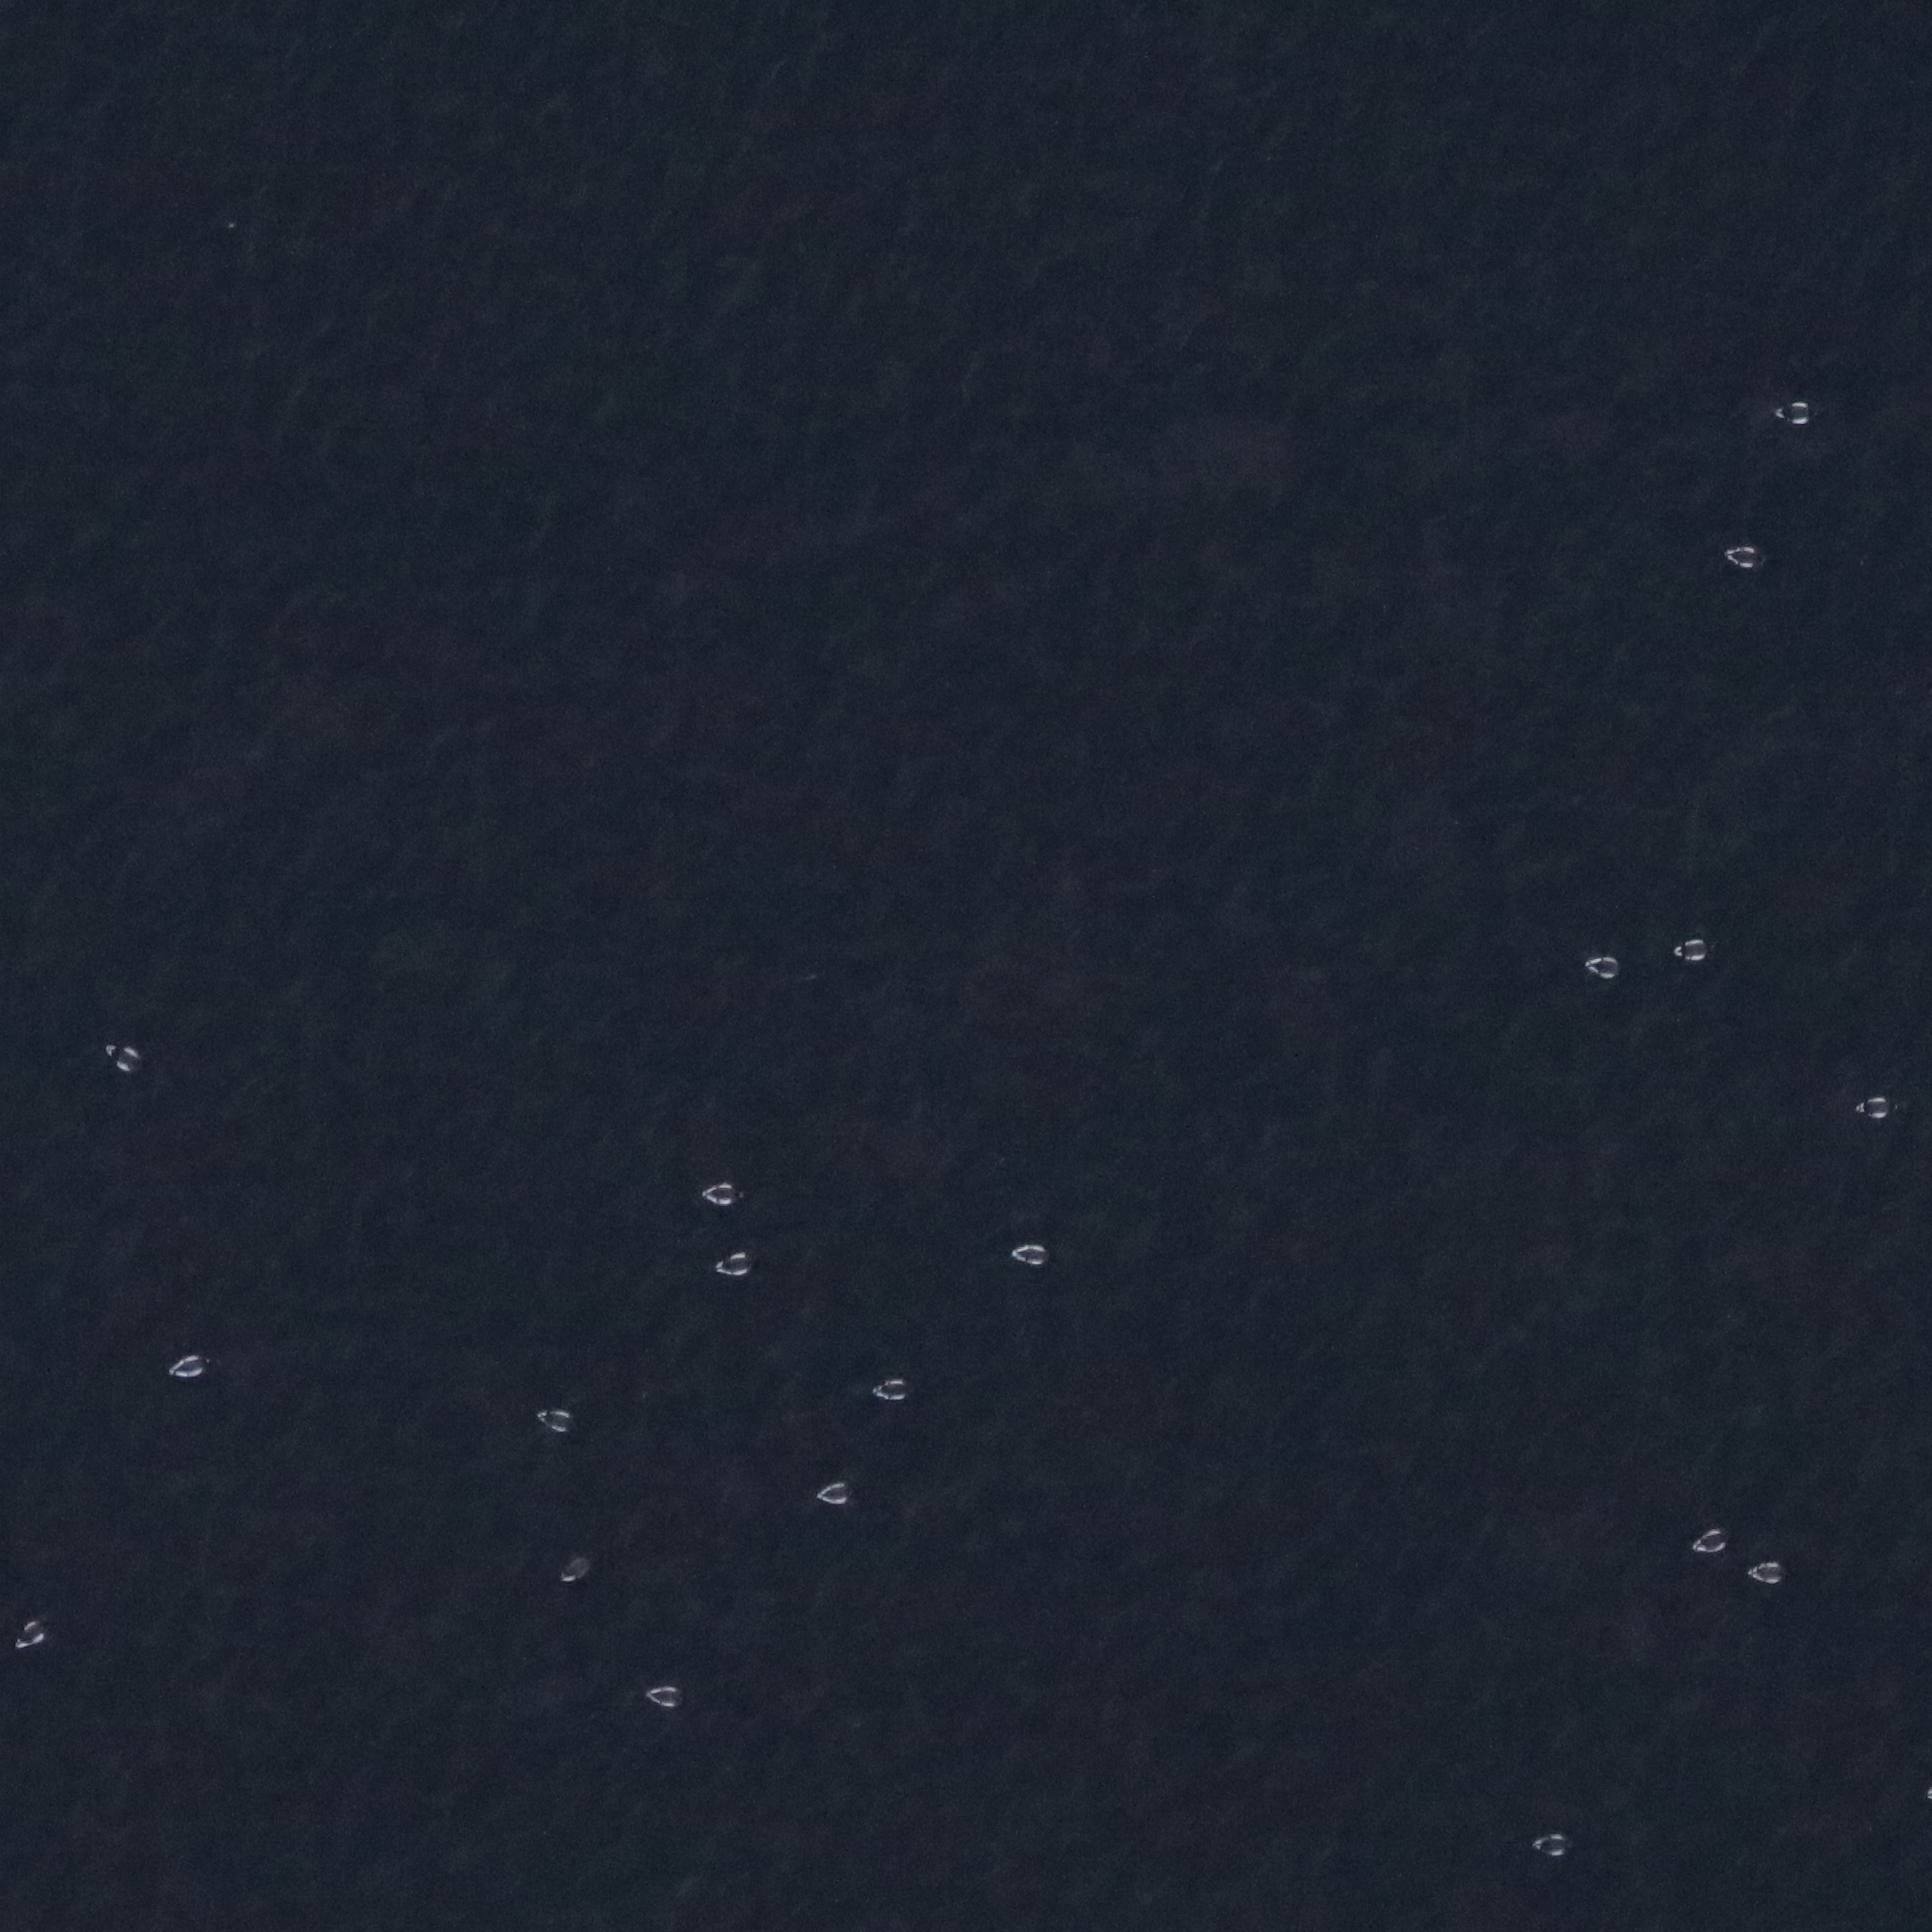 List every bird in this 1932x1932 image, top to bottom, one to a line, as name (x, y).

brant (1797, 412)
brant (1746, 557)
brant (1694, 949)
brant (1605, 967)
brant (125, 1061)
brant (1877, 1109)
brant (723, 1195)
brant (1033, 1256)
brant (735, 1266)
brant (190, 1367)
brant (893, 1390)
brant (559, 1423)
brant (836, 1493)
brant (1712, 1541)
brant (575, 1567)
brant (1770, 1575)
brant (32, 1633)
brant (667, 1697)
brant (1554, 1846)